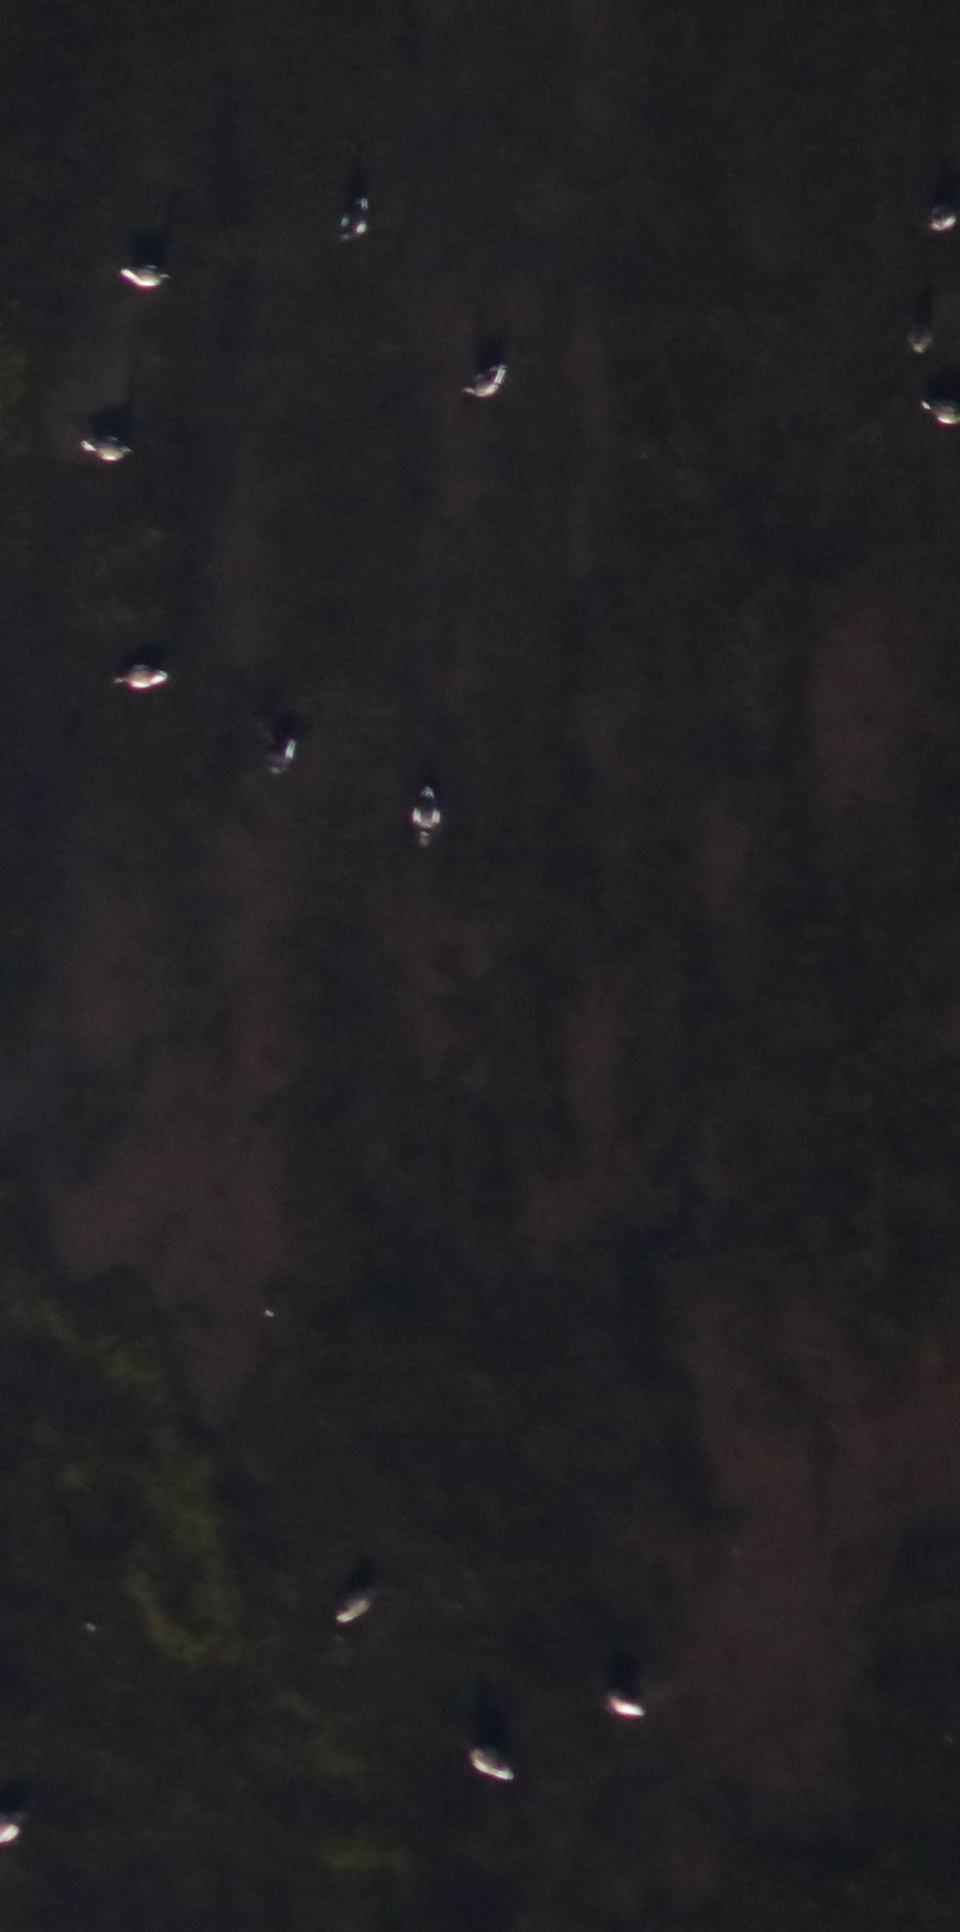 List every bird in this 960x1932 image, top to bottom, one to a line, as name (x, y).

brant (354, 219)
brant (941, 229)
brant (146, 276)
brant (919, 340)
brant (487, 382)
brant (943, 412)
brant (106, 449)
brant (142, 676)
brant (285, 760)
brant (427, 815)
brant (351, 1601)
brant (626, 1705)
brant (492, 1763)